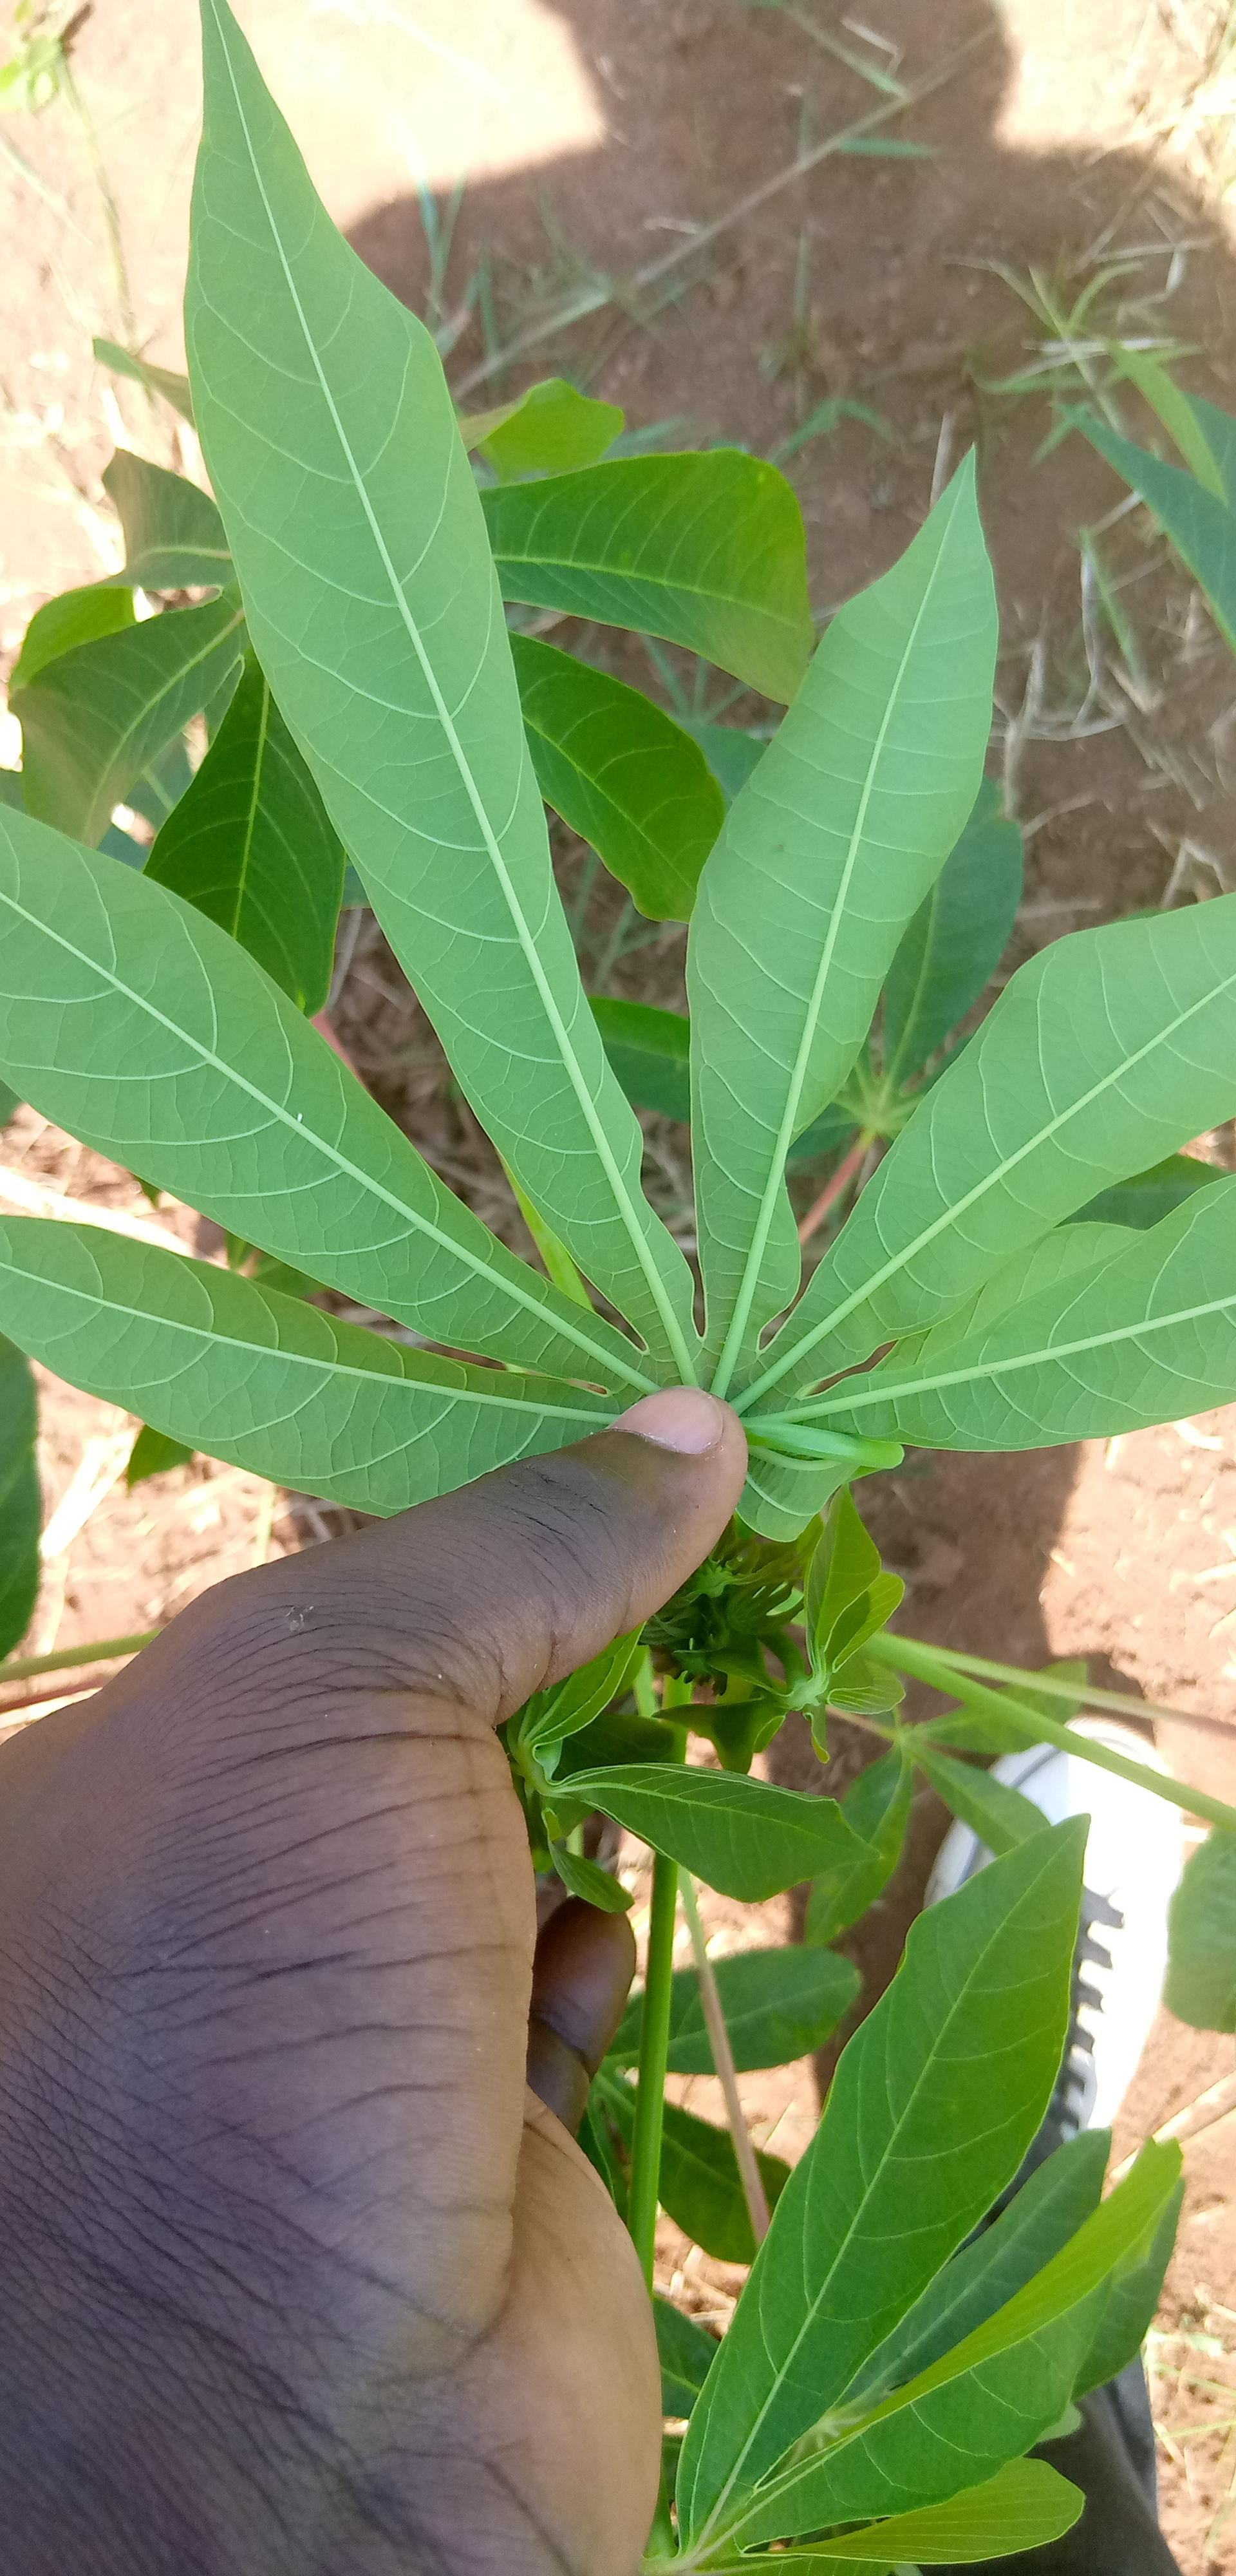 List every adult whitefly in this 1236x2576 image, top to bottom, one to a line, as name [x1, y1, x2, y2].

whitefly [295, 1110, 306, 1125]